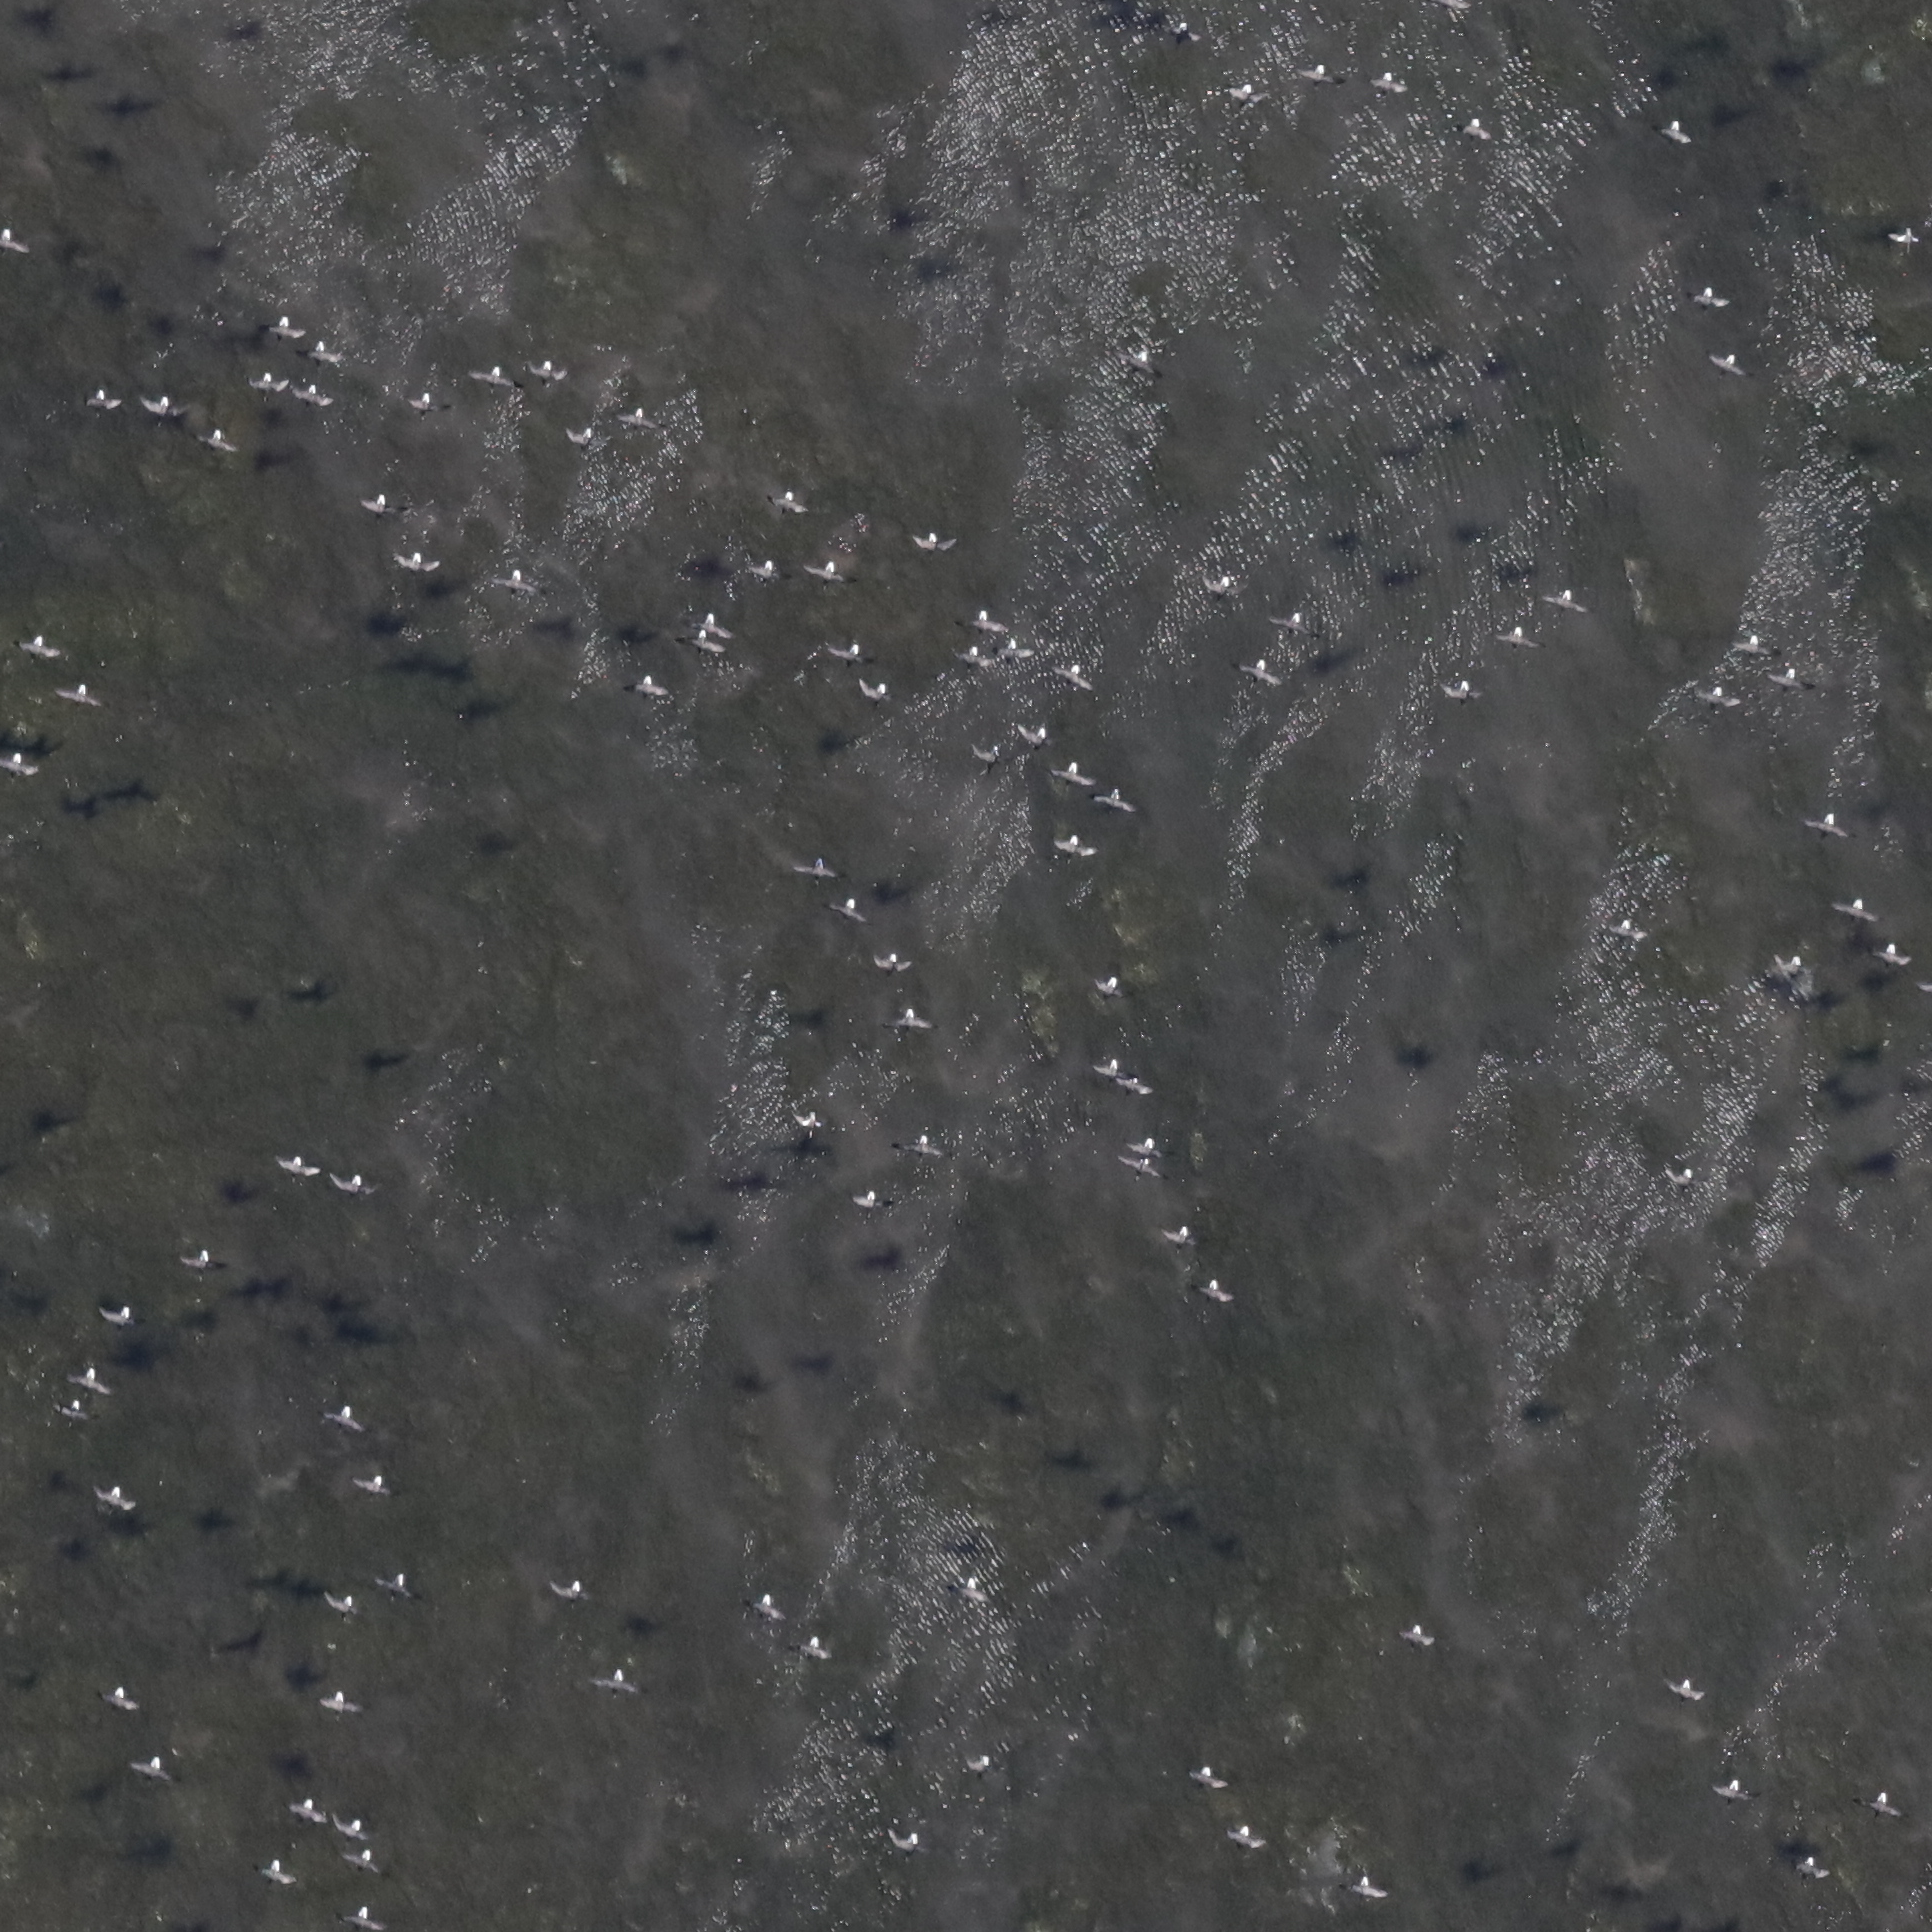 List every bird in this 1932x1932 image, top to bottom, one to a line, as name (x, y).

brant (1459, 3)
brant (1186, 41)
brant (1326, 76)
brant (1392, 92)
brant (1252, 95)
brant (1477, 126)
brant (1677, 128)
other bird (1907, 237)
brant (17, 241)
brant (1708, 297)
brant (293, 328)
brant (325, 354)
brant (1151, 360)
brant (1734, 361)
brant (532, 375)
brant (487, 382)
brant (267, 389)
brant (106, 399)
brant (316, 400)
brant (158, 404)
brant (420, 411)
brant (640, 413)
brant (218, 438)
brant (583, 448)
brant (376, 503)
brant (785, 506)
brant (945, 540)
brant (417, 561)
brant (760, 563)
brant (827, 569)
brant (1227, 585)
brant (517, 590)
brant (1569, 599)
brant (987, 617)
brant (714, 626)
brant (1301, 628)
brant (1516, 634)
brant (695, 642)
brant (41, 643)
brant (1753, 649)
brant (1026, 652)
brant (982, 658)
brant (856, 660)
brant (1262, 674)
brant (1792, 675)
brant (1079, 677)
brant (643, 684)
brant (1723, 690)
brant (92, 692)
brant (870, 693)
brant (1459, 697)
brant (1036, 737)
brant (987, 753)
brant (18, 766)
brant (1078, 781)
brant (1120, 795)
brant (1830, 820)
brant (1080, 844)
brant (814, 877)
brant (852, 910)
brant (1858, 913)
brant (1628, 926)
brant (1901, 957)
brant (1800, 967)
brant (892, 968)
brant (1112, 991)
brant (907, 1023)
brant (1113, 1067)
brant (1144, 1085)
other bird (810, 1123)
brant (1153, 1140)
brant (916, 1146)
brant (1143, 1168)
brant (295, 1169)
brant (1684, 1173)
brant (365, 1196)
brant (870, 1204)
brant (1183, 1228)
brant (213, 1260)
brant (1218, 1294)
brant (125, 1316)
brant (97, 1374)
brant (78, 1413)
brant (355, 1418)
brant (386, 1487)
brant (122, 1497)
brant (401, 1581)
brant (980, 1583)
brant (566, 1591)
brant (344, 1604)
brant (762, 1606)
brant (1419, 1638)
brant (811, 1649)
brant (617, 1675)
brant (1689, 1686)
brant (349, 1695)
brant (124, 1709)
brant (982, 1767)
brant (149, 1771)
brant (1212, 1783)
brant (1737, 1790)
brant (1886, 1809)
brant (301, 1820)
brant (350, 1832)
brant (1246, 1841)
brant (906, 1843)
brant (370, 1861)
brant (1813, 1873)
brant (273, 1882)
brant (1368, 1897)
brant (373, 1919)